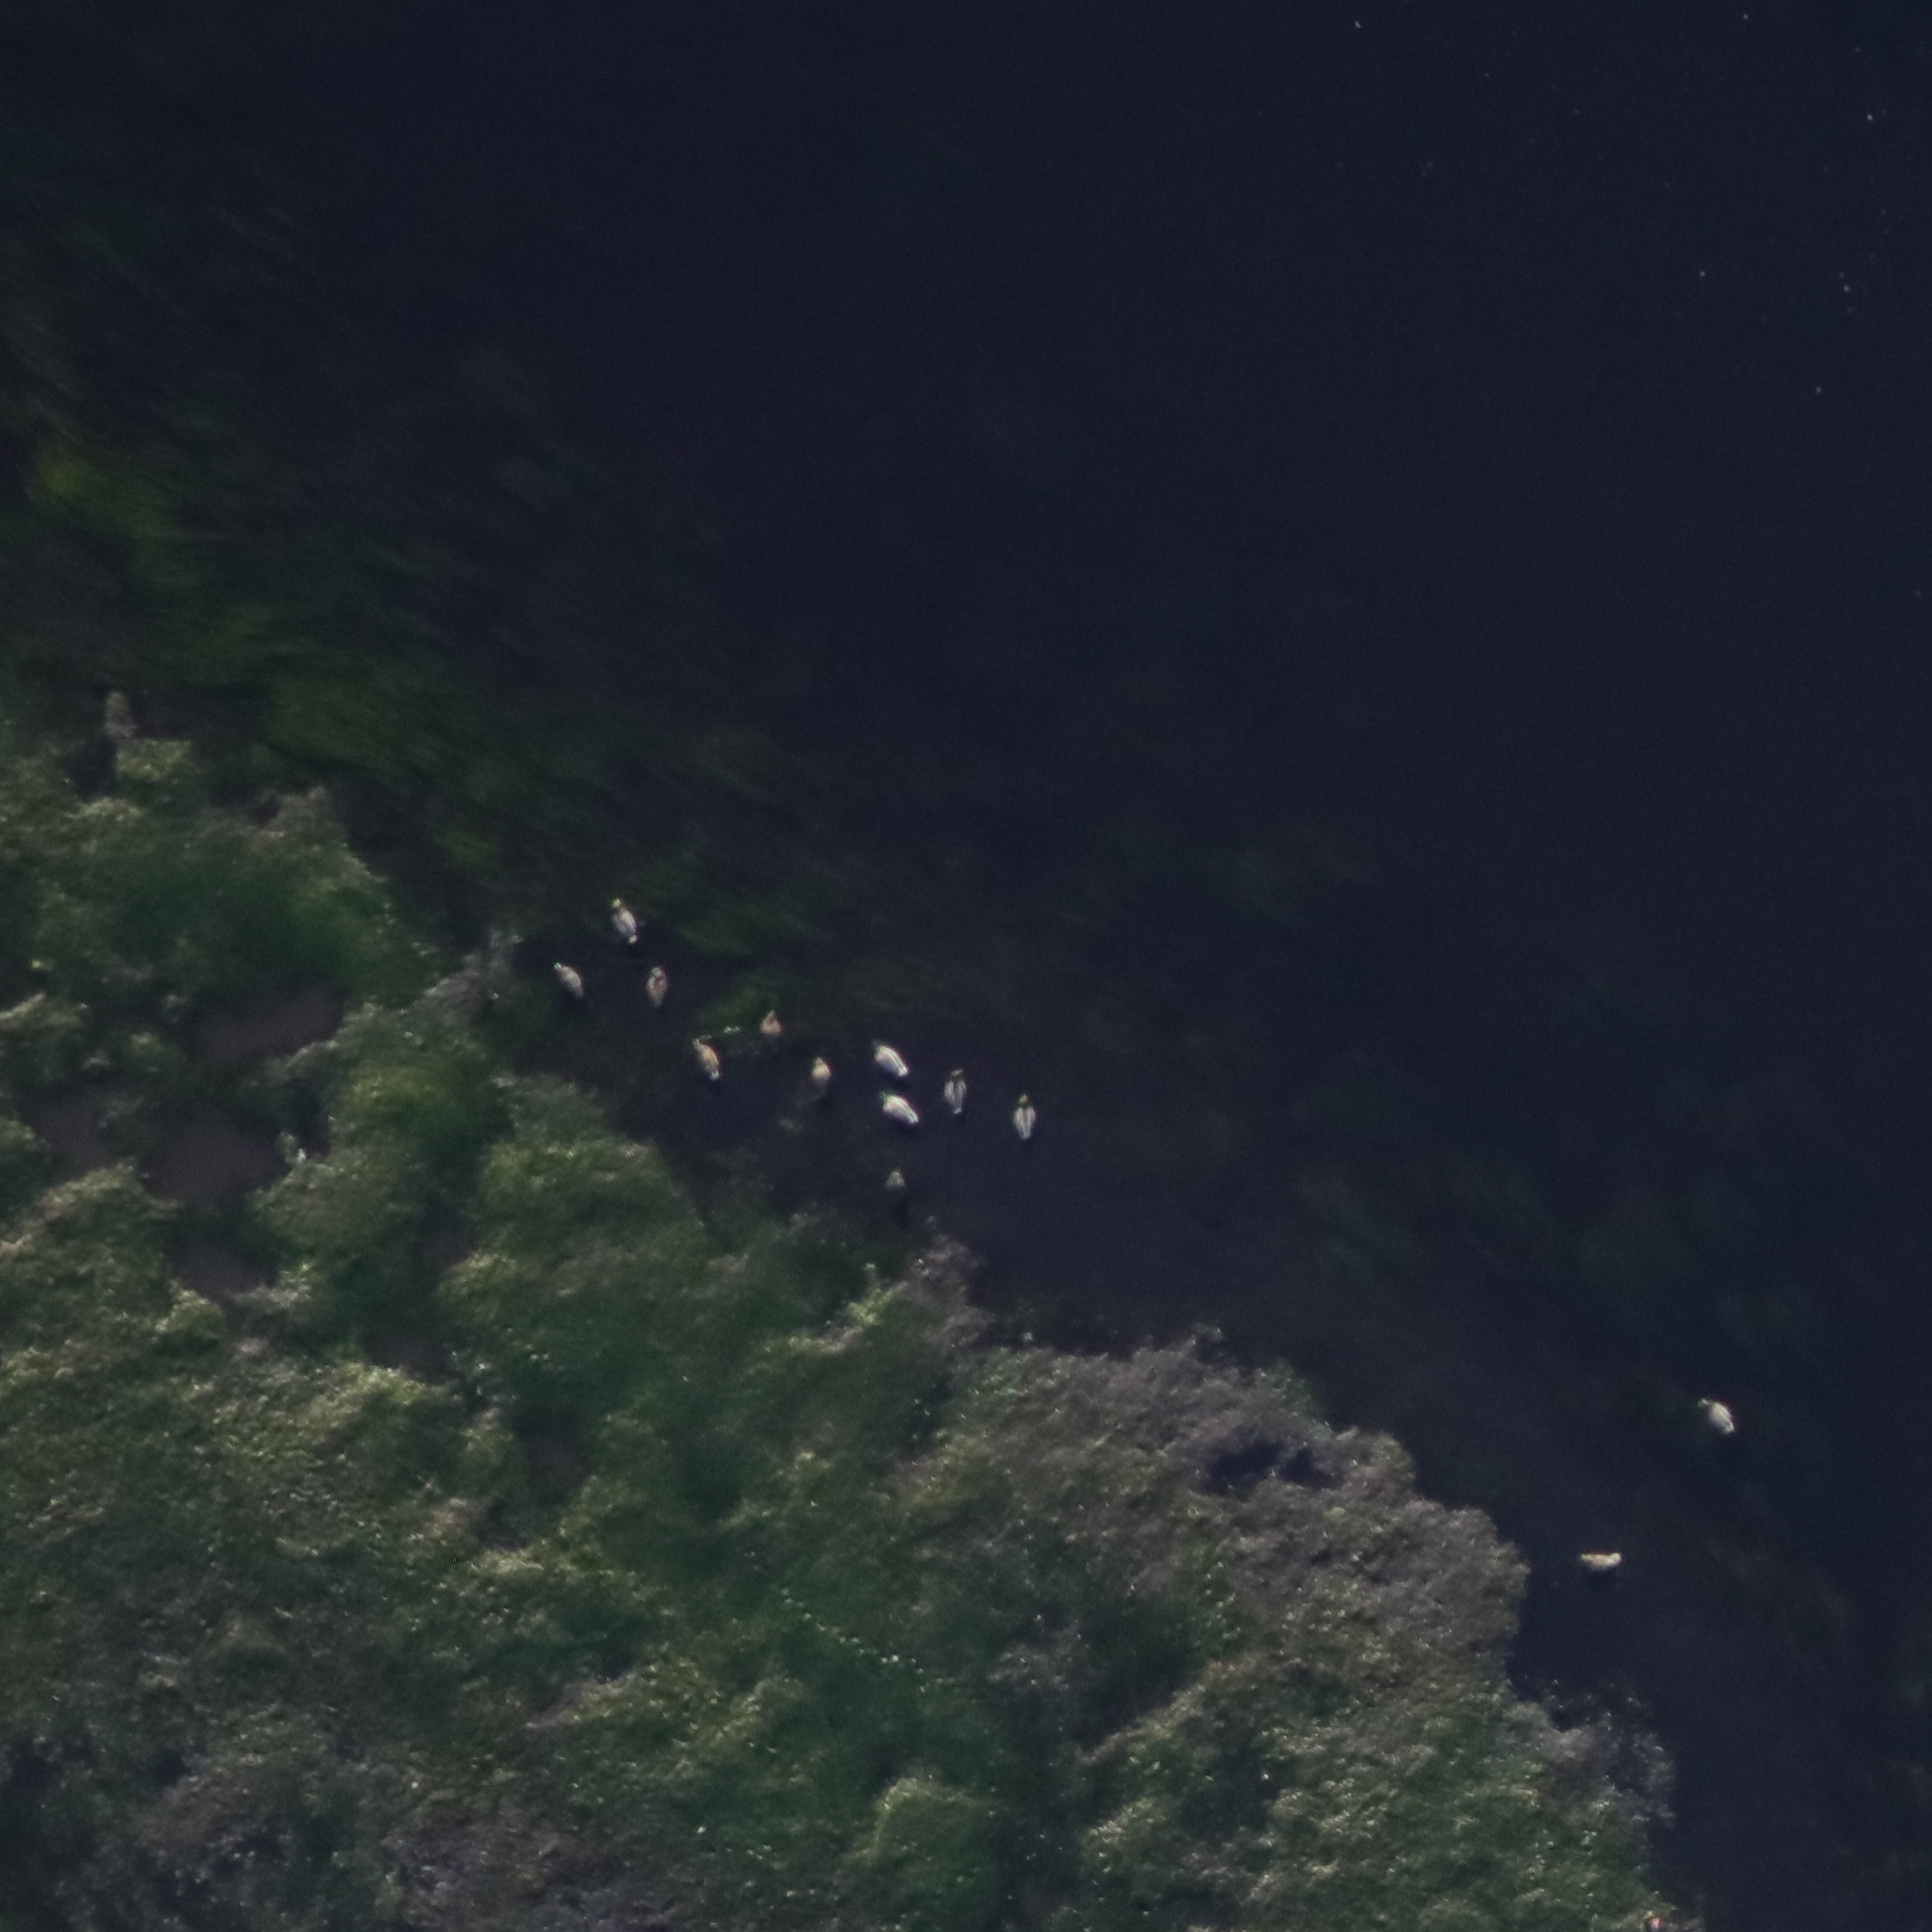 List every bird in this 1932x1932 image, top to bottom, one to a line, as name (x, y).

other bird (630, 920)
other bird (573, 974)
other bird (657, 980)
other bird (772, 1029)
other bird (708, 1056)
other bird (892, 1059)
other bird (817, 1077)
other bird (957, 1081)
other bird (902, 1111)
other bird (1026, 1115)
other bird (901, 1188)
other bird (1716, 1411)
other bird (1600, 1563)
other bird (1651, 1926)